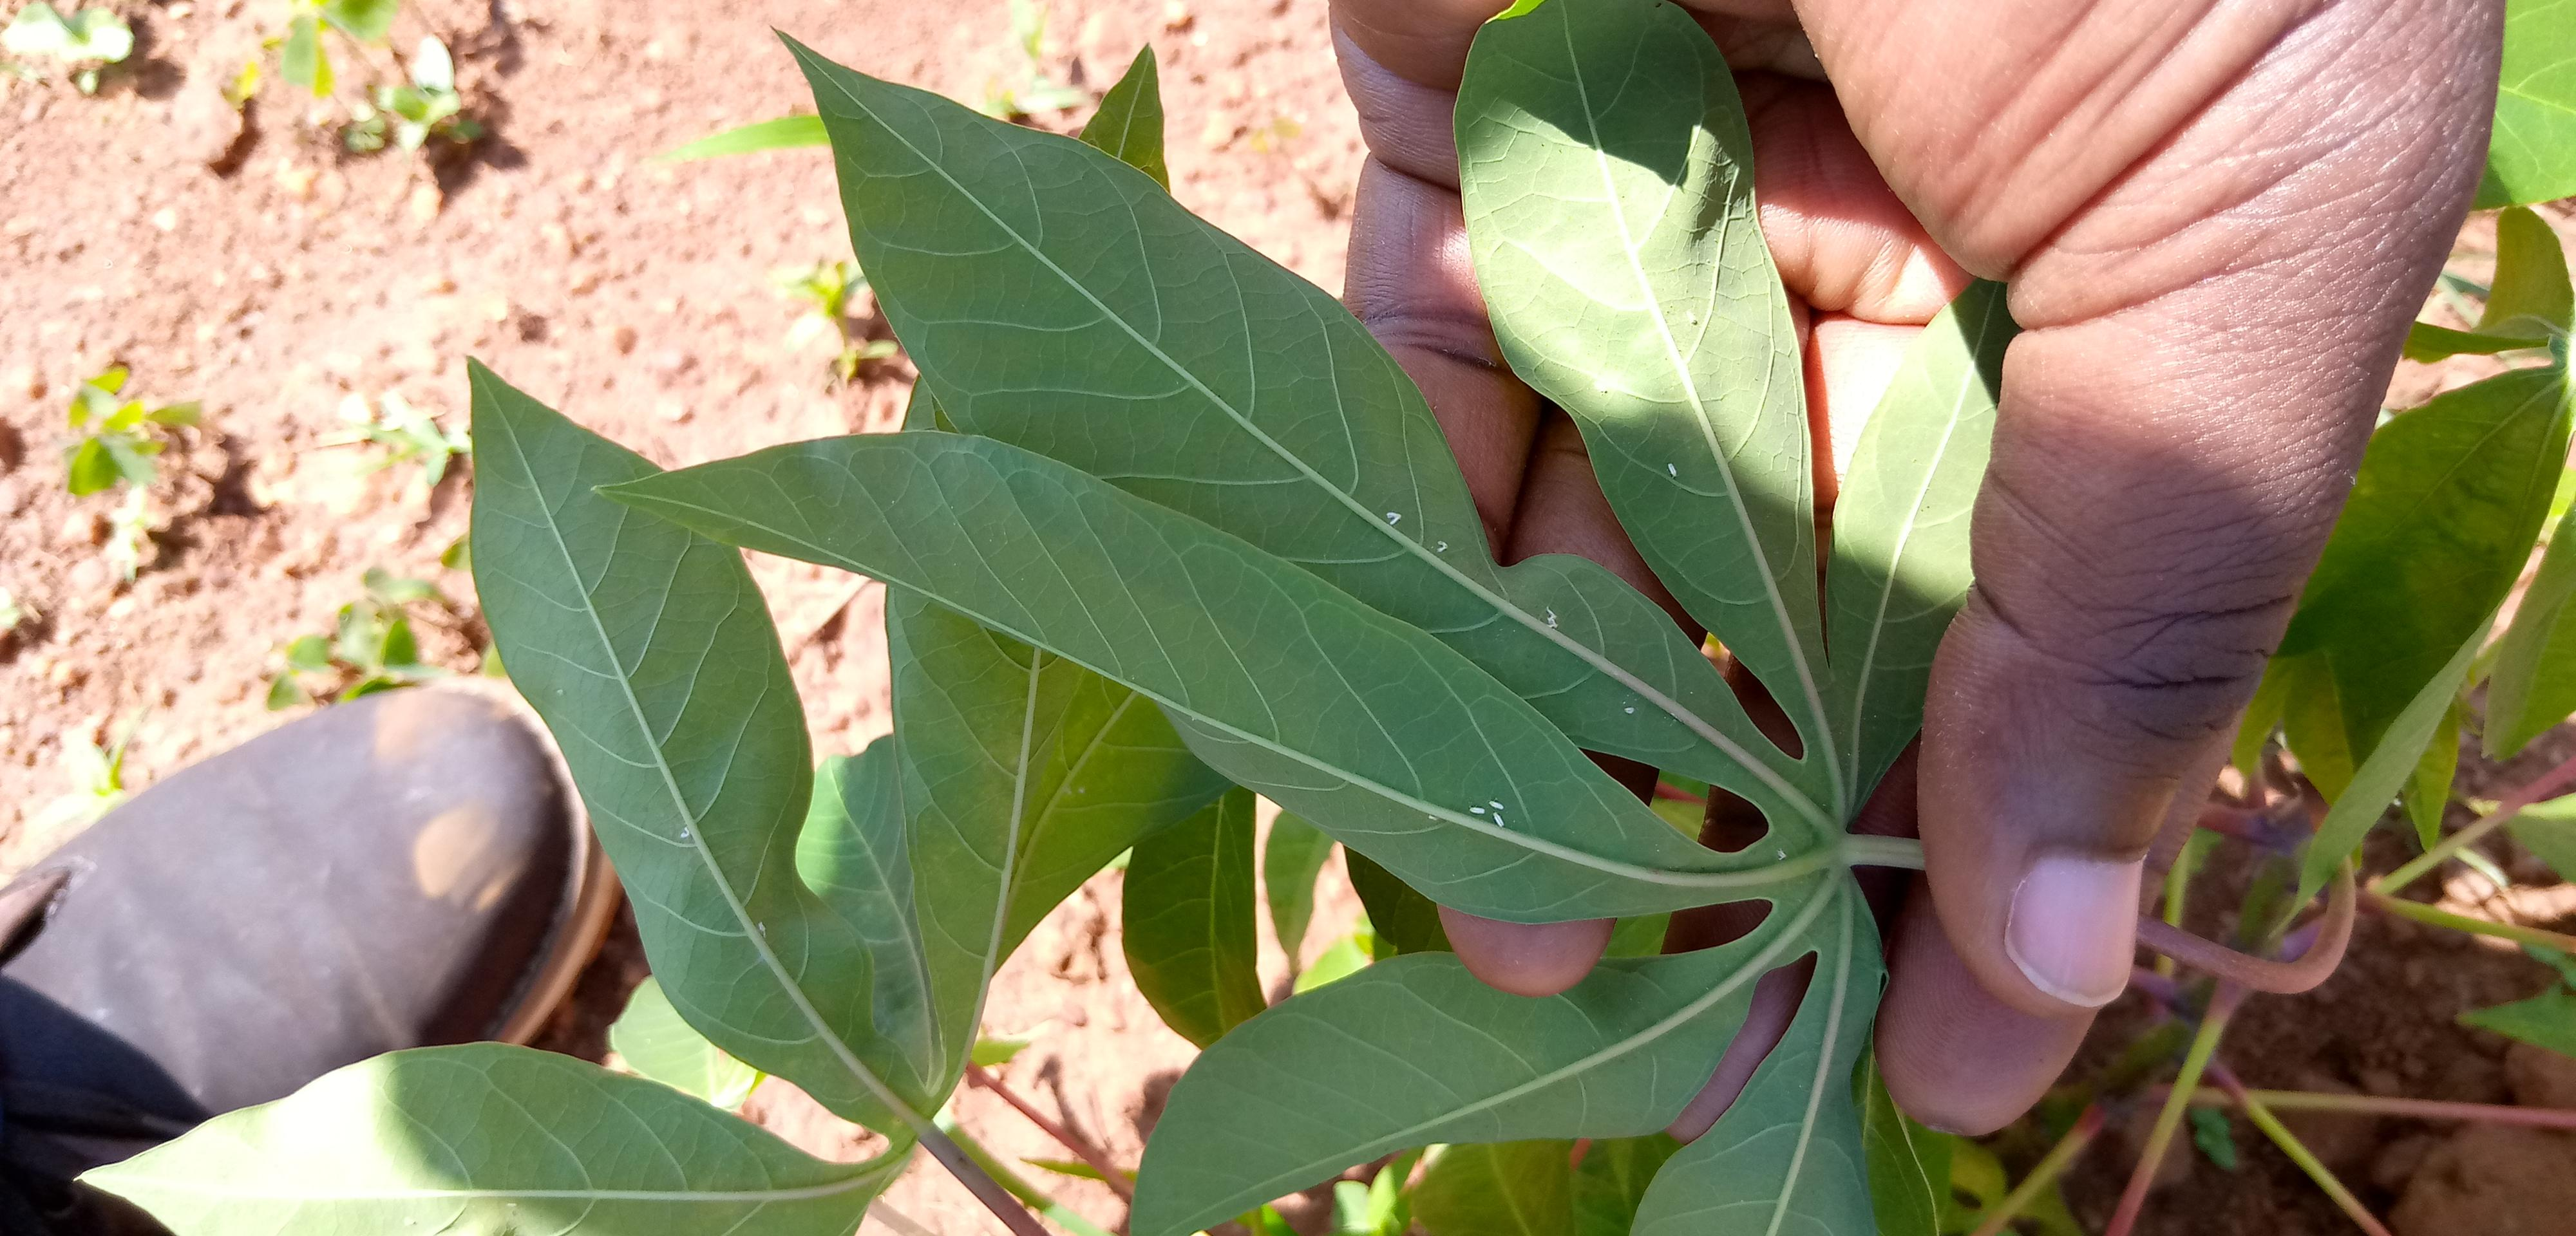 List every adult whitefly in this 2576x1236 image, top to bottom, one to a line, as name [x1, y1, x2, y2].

whitefly [1679, 303, 1703, 330]
whitefly [1654, 449, 1683, 485]
whitefly [1383, 500, 1403, 531]
whitefly [1430, 531, 1455, 563]
whitefly [1542, 597, 1574, 635]
whitefly [1620, 700, 1634, 721]
whitefly [1492, 785, 1511, 817]
whitefly [1472, 796, 1484, 819]
whitefly [1488, 808, 1510, 834]
whitefly [1426, 810, 1440, 829]
whitefly [1768, 847, 1788, 866]